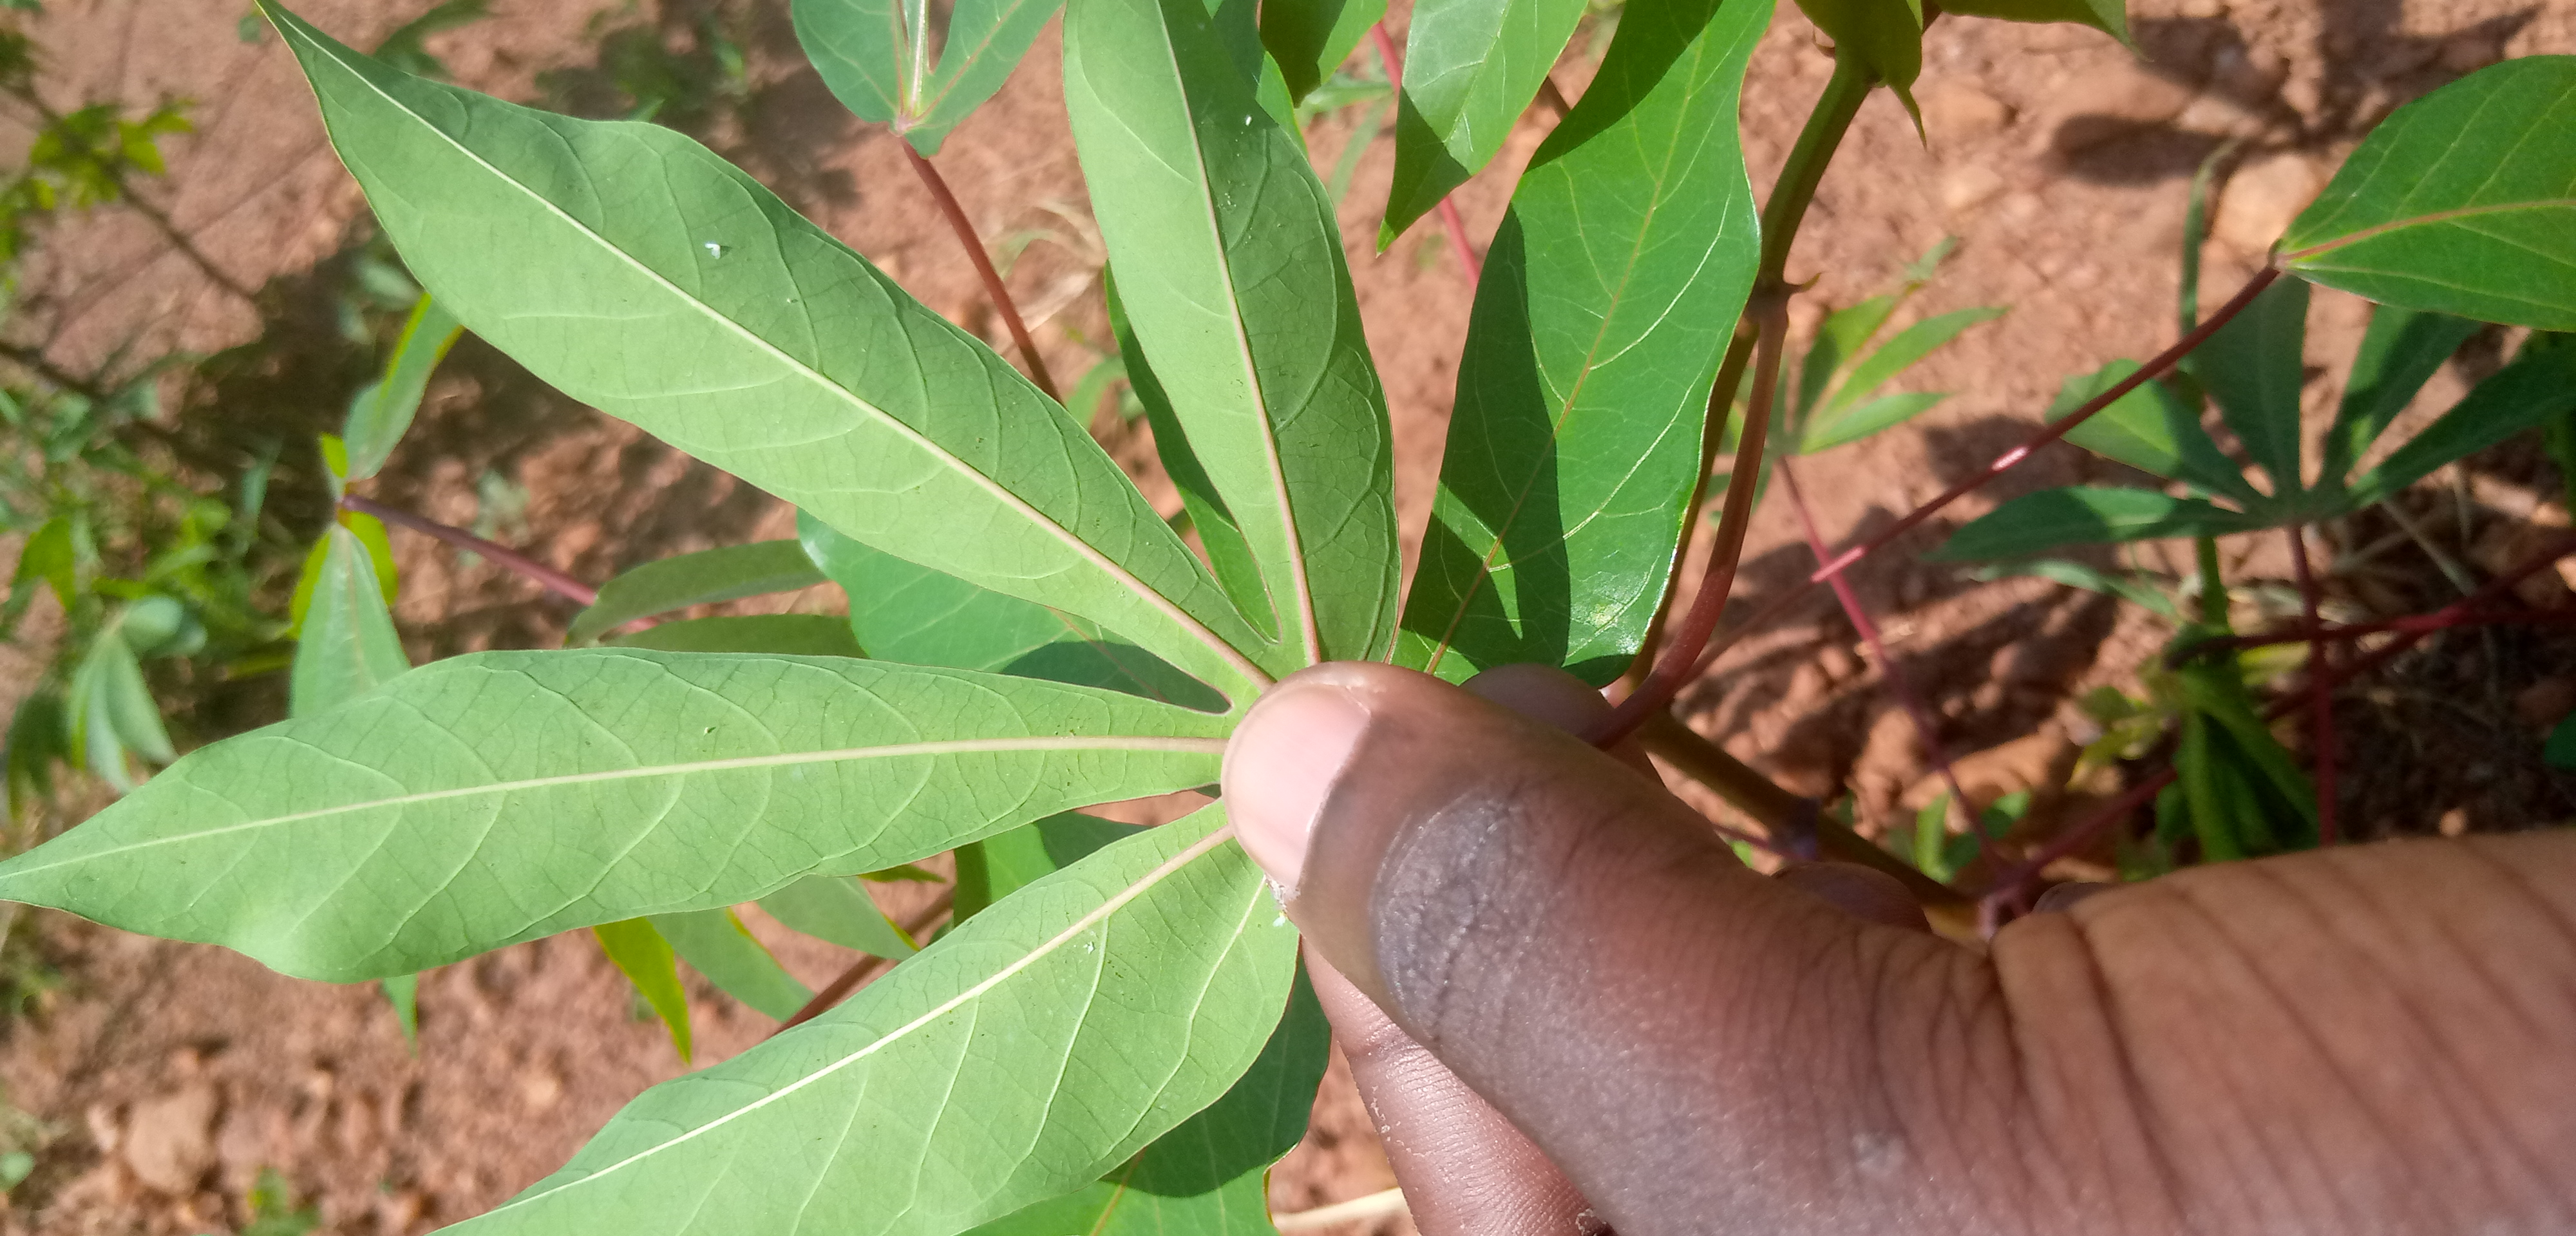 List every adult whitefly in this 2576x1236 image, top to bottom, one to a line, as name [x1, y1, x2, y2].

whitefly [1244, 114, 1256, 127]
whitefly [703, 241, 726, 263]